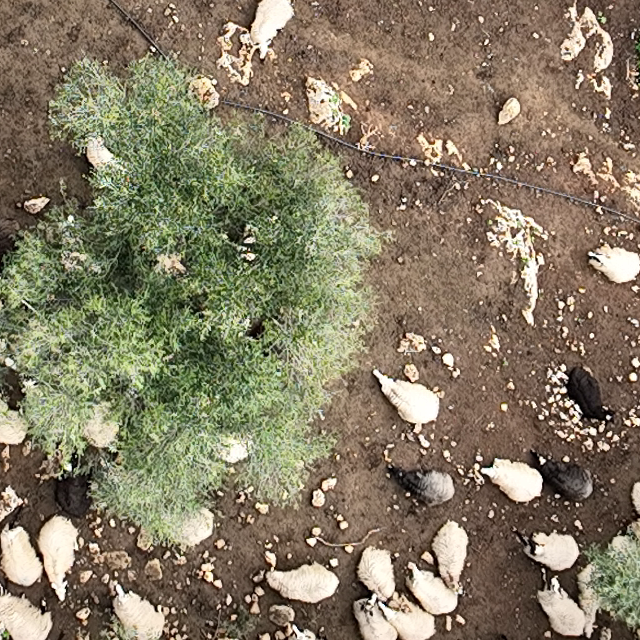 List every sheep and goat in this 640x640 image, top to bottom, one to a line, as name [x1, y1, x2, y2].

sheep [251, 0, 293, 60]
sheep [84, 132, 131, 175]
sheep [0, 195, 22, 267]
sheep [587, 244, 639, 284]
sheep [566, 366, 615, 424]
sheep [372, 369, 441, 424]
sheep [0, 384, 29, 446]
sheep [76, 397, 123, 454]
sheep [207, 426, 248, 462]
sheep [538, 452, 592, 500]
sheep [479, 457, 545, 504]
sheep [385, 461, 456, 503]
sheep [632, 474, 639, 538]
sheep [158, 495, 215, 547]
sheep [37, 512, 84, 603]
sheep [628, 517, 639, 573]
sheep [431, 520, 469, 594]
sheep [0, 522, 42, 588]
sheep [511, 527, 581, 571]
sheep [607, 534, 639, 569]
sheep [354, 546, 398, 600]
sheep [407, 561, 460, 615]
sheep [249, 562, 337, 604]
sheep [577, 563, 612, 638]
sheep [535, 566, 583, 635]
sheep [0, 575, 53, 638]
sheep [110, 581, 163, 639]
sheep [380, 594, 437, 639]
sheep [351, 602, 399, 639]